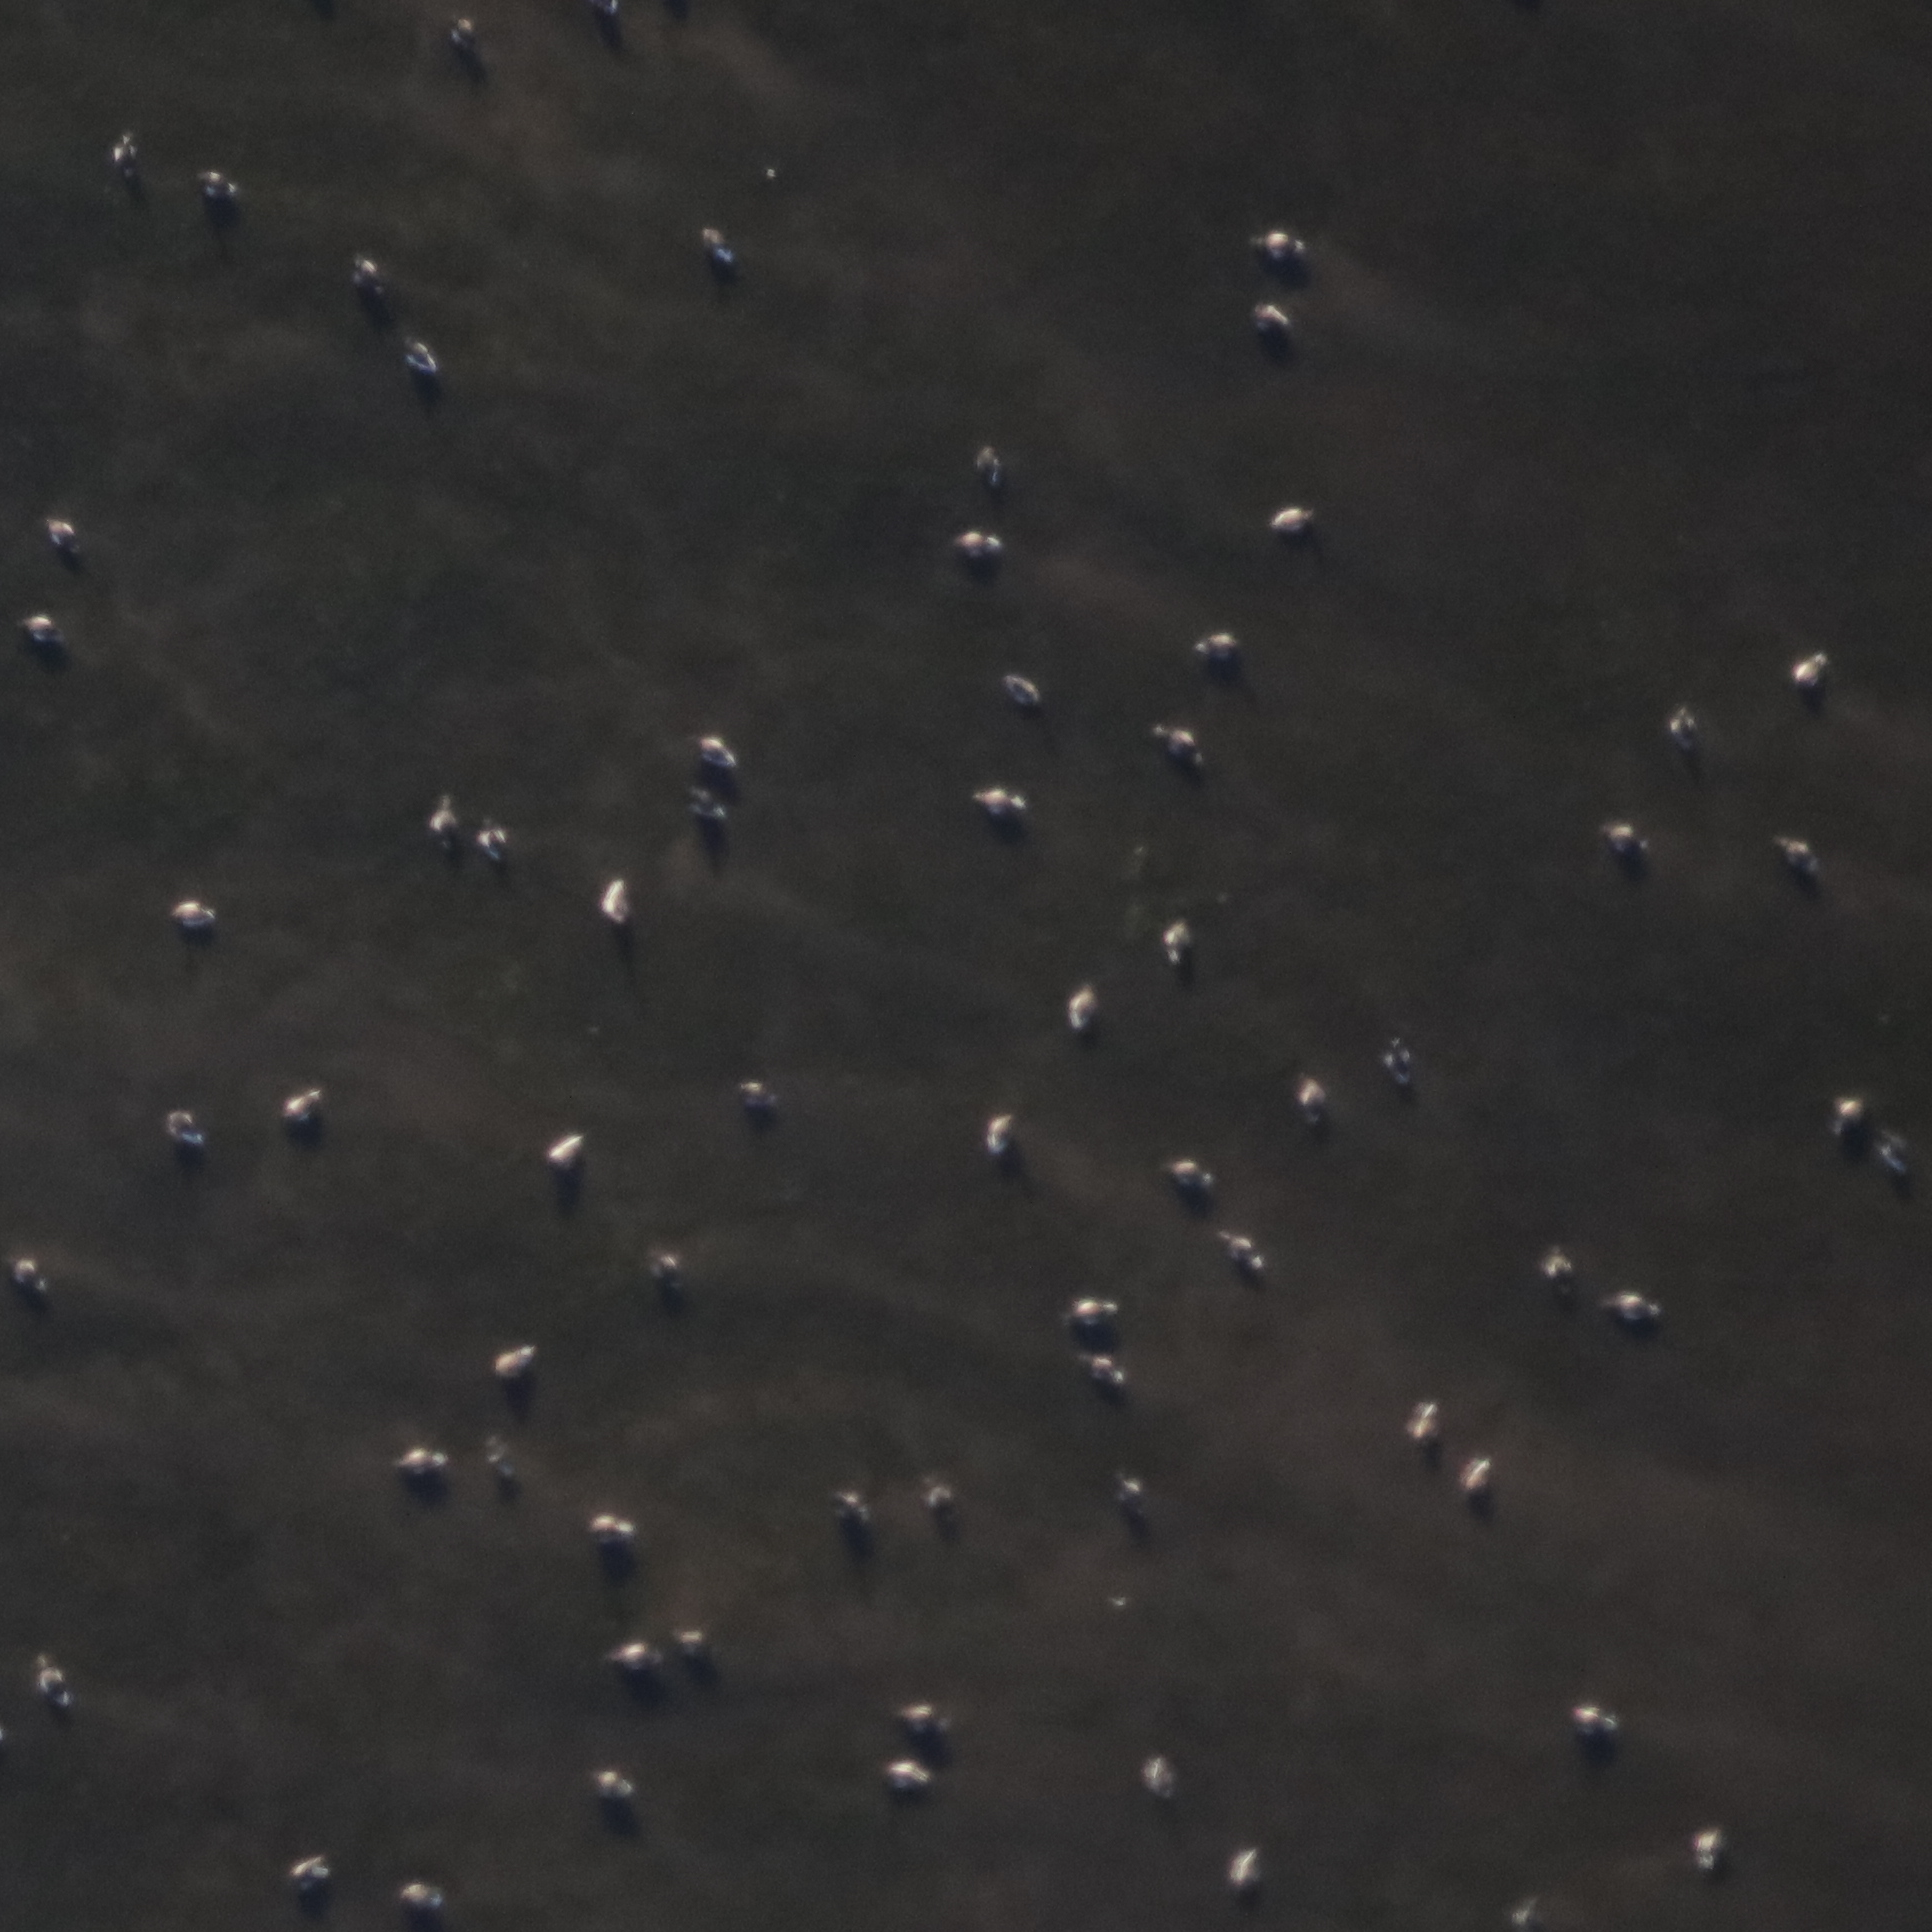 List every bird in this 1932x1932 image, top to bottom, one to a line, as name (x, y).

brant (465, 37)
brant (123, 147)
brant (217, 186)
brant (718, 246)
brant (1280, 247)
brant (369, 276)
brant (1272, 320)
brant (420, 358)
brant (994, 465)
brant (1290, 521)
brant (61, 535)
brant (980, 545)
brant (41, 631)
brant (1219, 646)
brant (1810, 673)
brant (1022, 677)
brant (1687, 722)
brant (1176, 745)
brant (714, 753)
brant (703, 796)
brant (997, 803)
brant (439, 827)
brant (1631, 838)
brant (499, 844)
brant (1792, 850)
brant (620, 907)
brant (192, 918)
brant (1174, 945)
brant (1082, 1014)
brant (1399, 1066)
brant (761, 1098)
brant (1313, 1100)
brant (302, 1109)
brant (1849, 1116)
brant (184, 1127)
brant (1003, 1138)
brant (564, 1145)
brant (1902, 1150)
brant (1189, 1176)
brant (1243, 1252)
brant (667, 1267)
brant (1558, 1269)
brant (29, 1278)
brant (1633, 1310)
brant (1085, 1317)
brant (522, 1358)
brant (1102, 1370)
brant (1426, 1413)
brant (421, 1463)
brant (502, 1466)
brant (1478, 1478)
brant (1133, 1483)
brant (942, 1494)
brant (849, 1517)
brant (609, 1529)
brant (693, 1640)
brant (637, 1660)
brant (59, 1686)
brant (924, 1720)
brant (1596, 1723)
brant (1163, 1771)
brant (908, 1777)
brant (612, 1786)
brant (1699, 1842)
brant (1242, 1866)
brant (309, 1875)
brant (422, 1898)
brant (1530, 1927)